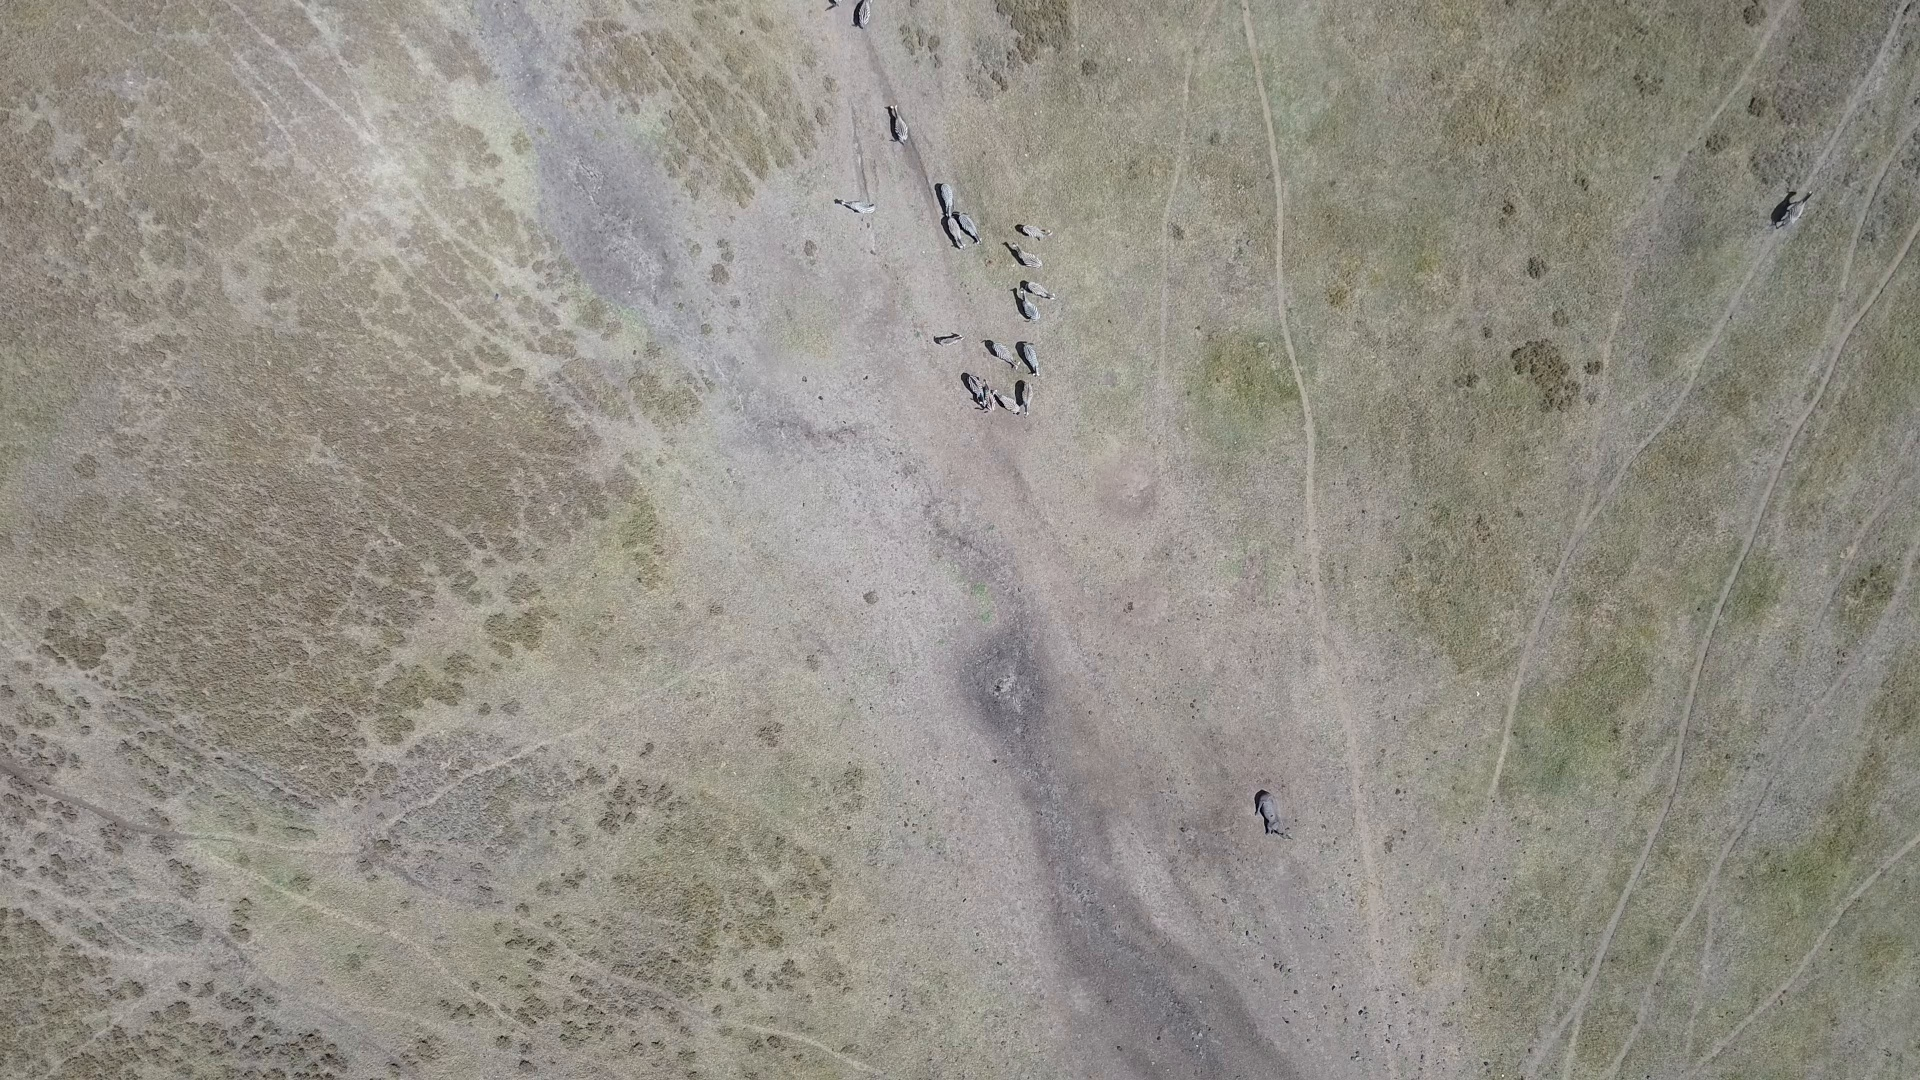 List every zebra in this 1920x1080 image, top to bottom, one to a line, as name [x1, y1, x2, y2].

zebra [856, 0, 873, 29]
zebra [889, 102, 908, 143]
zebra [938, 183, 954, 218]
zebra [834, 197, 873, 215]
zebra [1768, 198, 1807, 234]
zebra [958, 211, 983, 244]
zebra [945, 217, 966, 250]
zebra [1014, 222, 1043, 242]
zebra [1012, 241, 1044, 267]
zebra [1026, 278, 1052, 302]
zebra [1019, 285, 1039, 319]
zebra [932, 335, 960, 345]
zebra [989, 338, 1016, 364]
zebra [1021, 339, 1041, 372]
zebra [963, 376, 987, 405]
zebra [980, 377, 994, 416]
zebra [1021, 380, 1034, 419]
zebra [992, 385, 1021, 415]